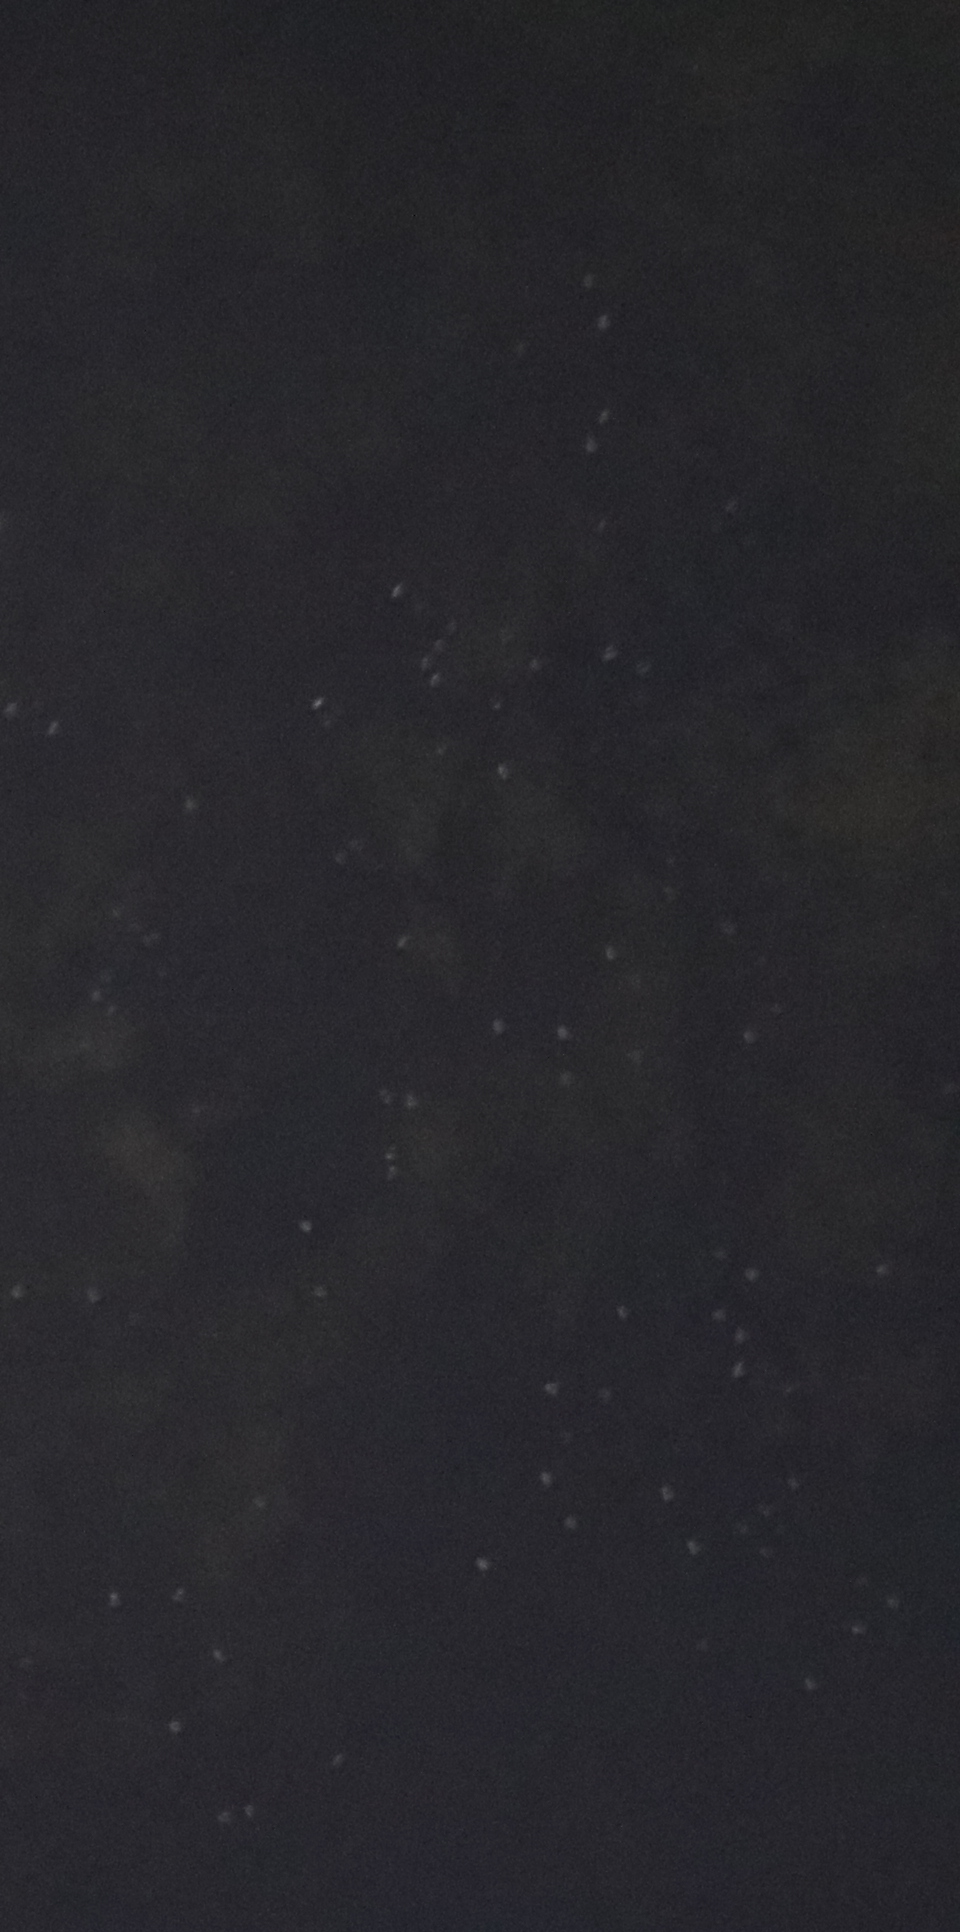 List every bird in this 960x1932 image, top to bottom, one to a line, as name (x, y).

brant (589, 289)
brant (604, 320)
brant (602, 412)
brant (589, 436)
brant (739, 498)
brant (595, 524)
brant (398, 585)
brant (464, 616)
brant (510, 640)
brant (442, 645)
brant (618, 652)
brant (534, 663)
brant (427, 668)
brant (652, 671)
brant (446, 675)
brant (319, 701)
brant (507, 705)
brant (14, 707)
brant (57, 731)
brant (514, 771)
brant (183, 799)
brant (365, 840)
brant (347, 866)
brant (121, 918)
brant (733, 928)
brant (414, 934)
brant (613, 945)
brant (157, 946)
brant (94, 988)
brant (121, 1011)
brant (770, 1011)
brant (491, 1031)
brant (558, 1033)
brant (750, 1042)
brant (565, 1071)
brant (384, 1093)
brant (418, 1094)
brant (405, 1151)
brant (385, 1181)
brant (299, 1222)
brant (730, 1266)
brant (880, 1268)
brant (757, 1275)
brant (326, 1290)
brant (14, 1296)
brant (100, 1297)
brant (717, 1305)
brant (620, 1307)
brant (745, 1335)
brant (739, 1369)
brant (552, 1385)
brant (602, 1401)
brant (799, 1481)
brant (553, 1491)
brant (269, 1500)
brant (670, 1504)
brant (769, 1511)
brant (571, 1521)
brant (738, 1528)
brant (764, 1542)
brant (701, 1555)
brant (486, 1560)
brant (859, 1583)
brant (180, 1592)
brant (126, 1596)
brant (904, 1611)
brant (862, 1628)
brant (701, 1652)
brant (225, 1653)
brant (36, 1671)
brant (824, 1676)
brant (178, 1721)
brant (346, 1759)
brant (256, 1809)
brant (231, 1821)